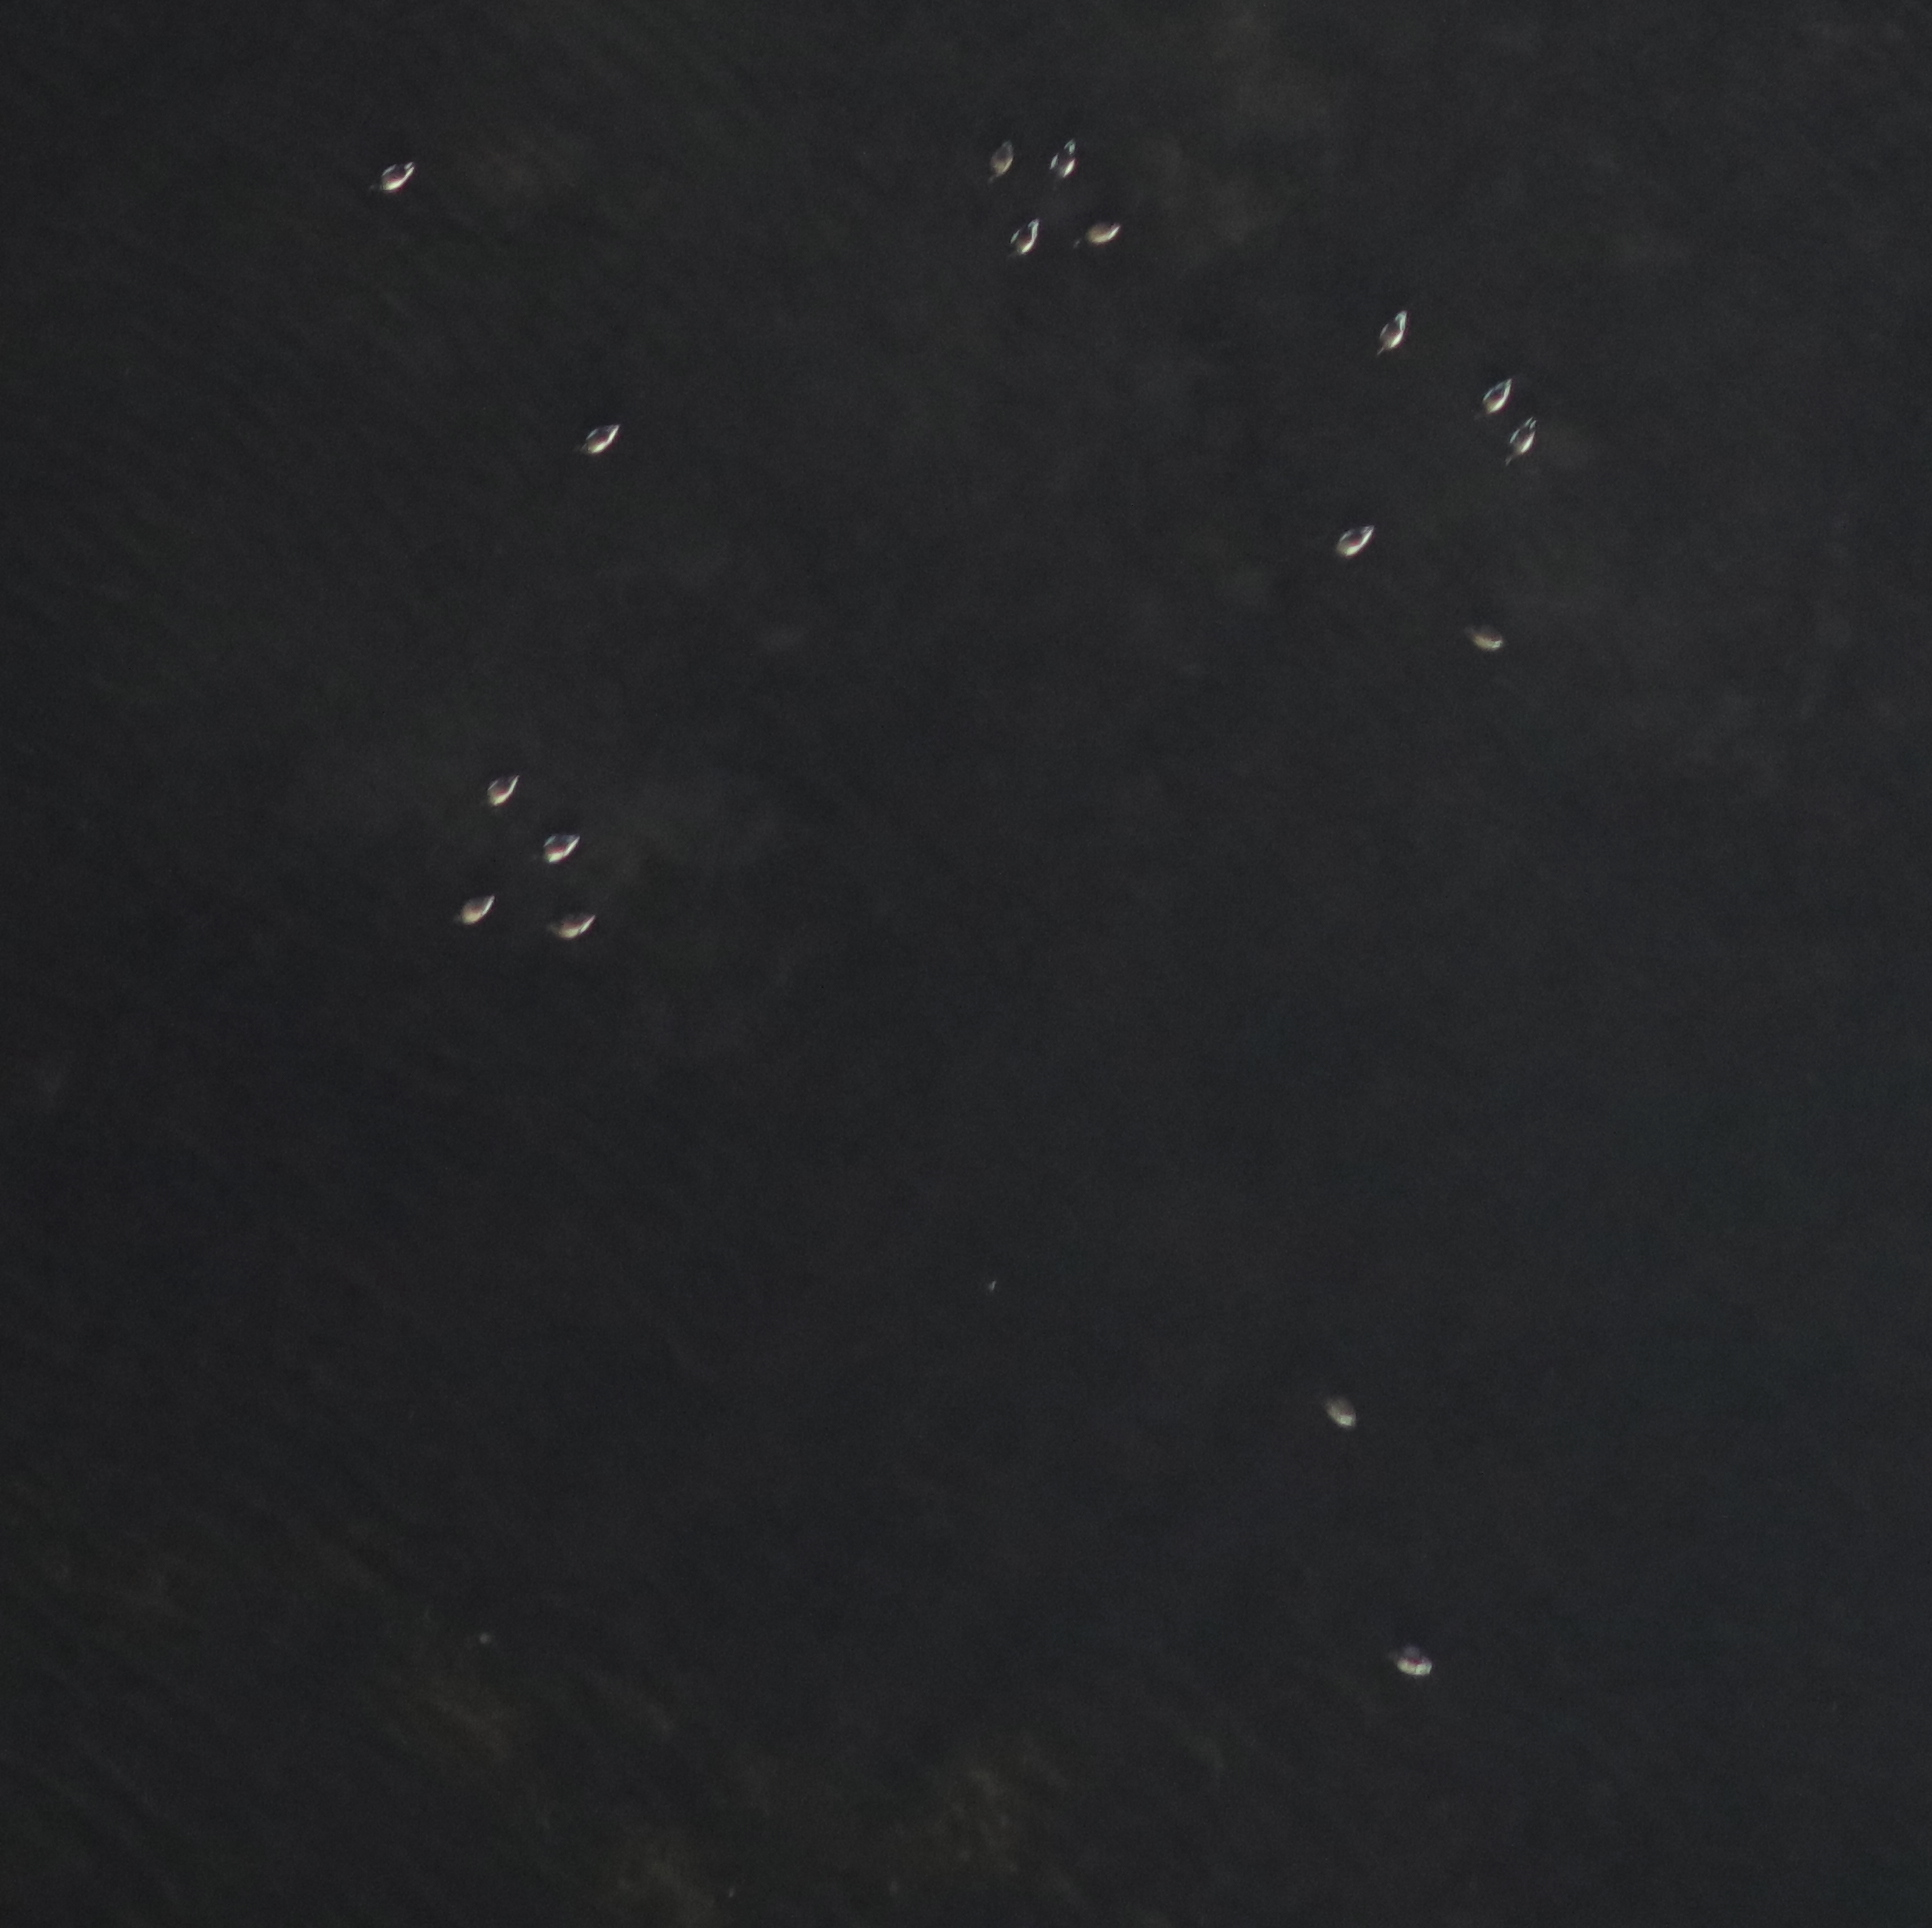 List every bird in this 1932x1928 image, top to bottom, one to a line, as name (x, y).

brant (1000, 158)
brant (1065, 160)
brant (394, 177)
brant (1099, 233)
brant (1024, 239)
brant (1392, 332)
brant (1496, 400)
brant (600, 439)
brant (1522, 441)
brant (1349, 539)
brant (1494, 635)
brant (501, 790)
brant (560, 848)
brant (476, 908)
brant (570, 923)
brant (1346, 1413)
brant (1413, 1663)